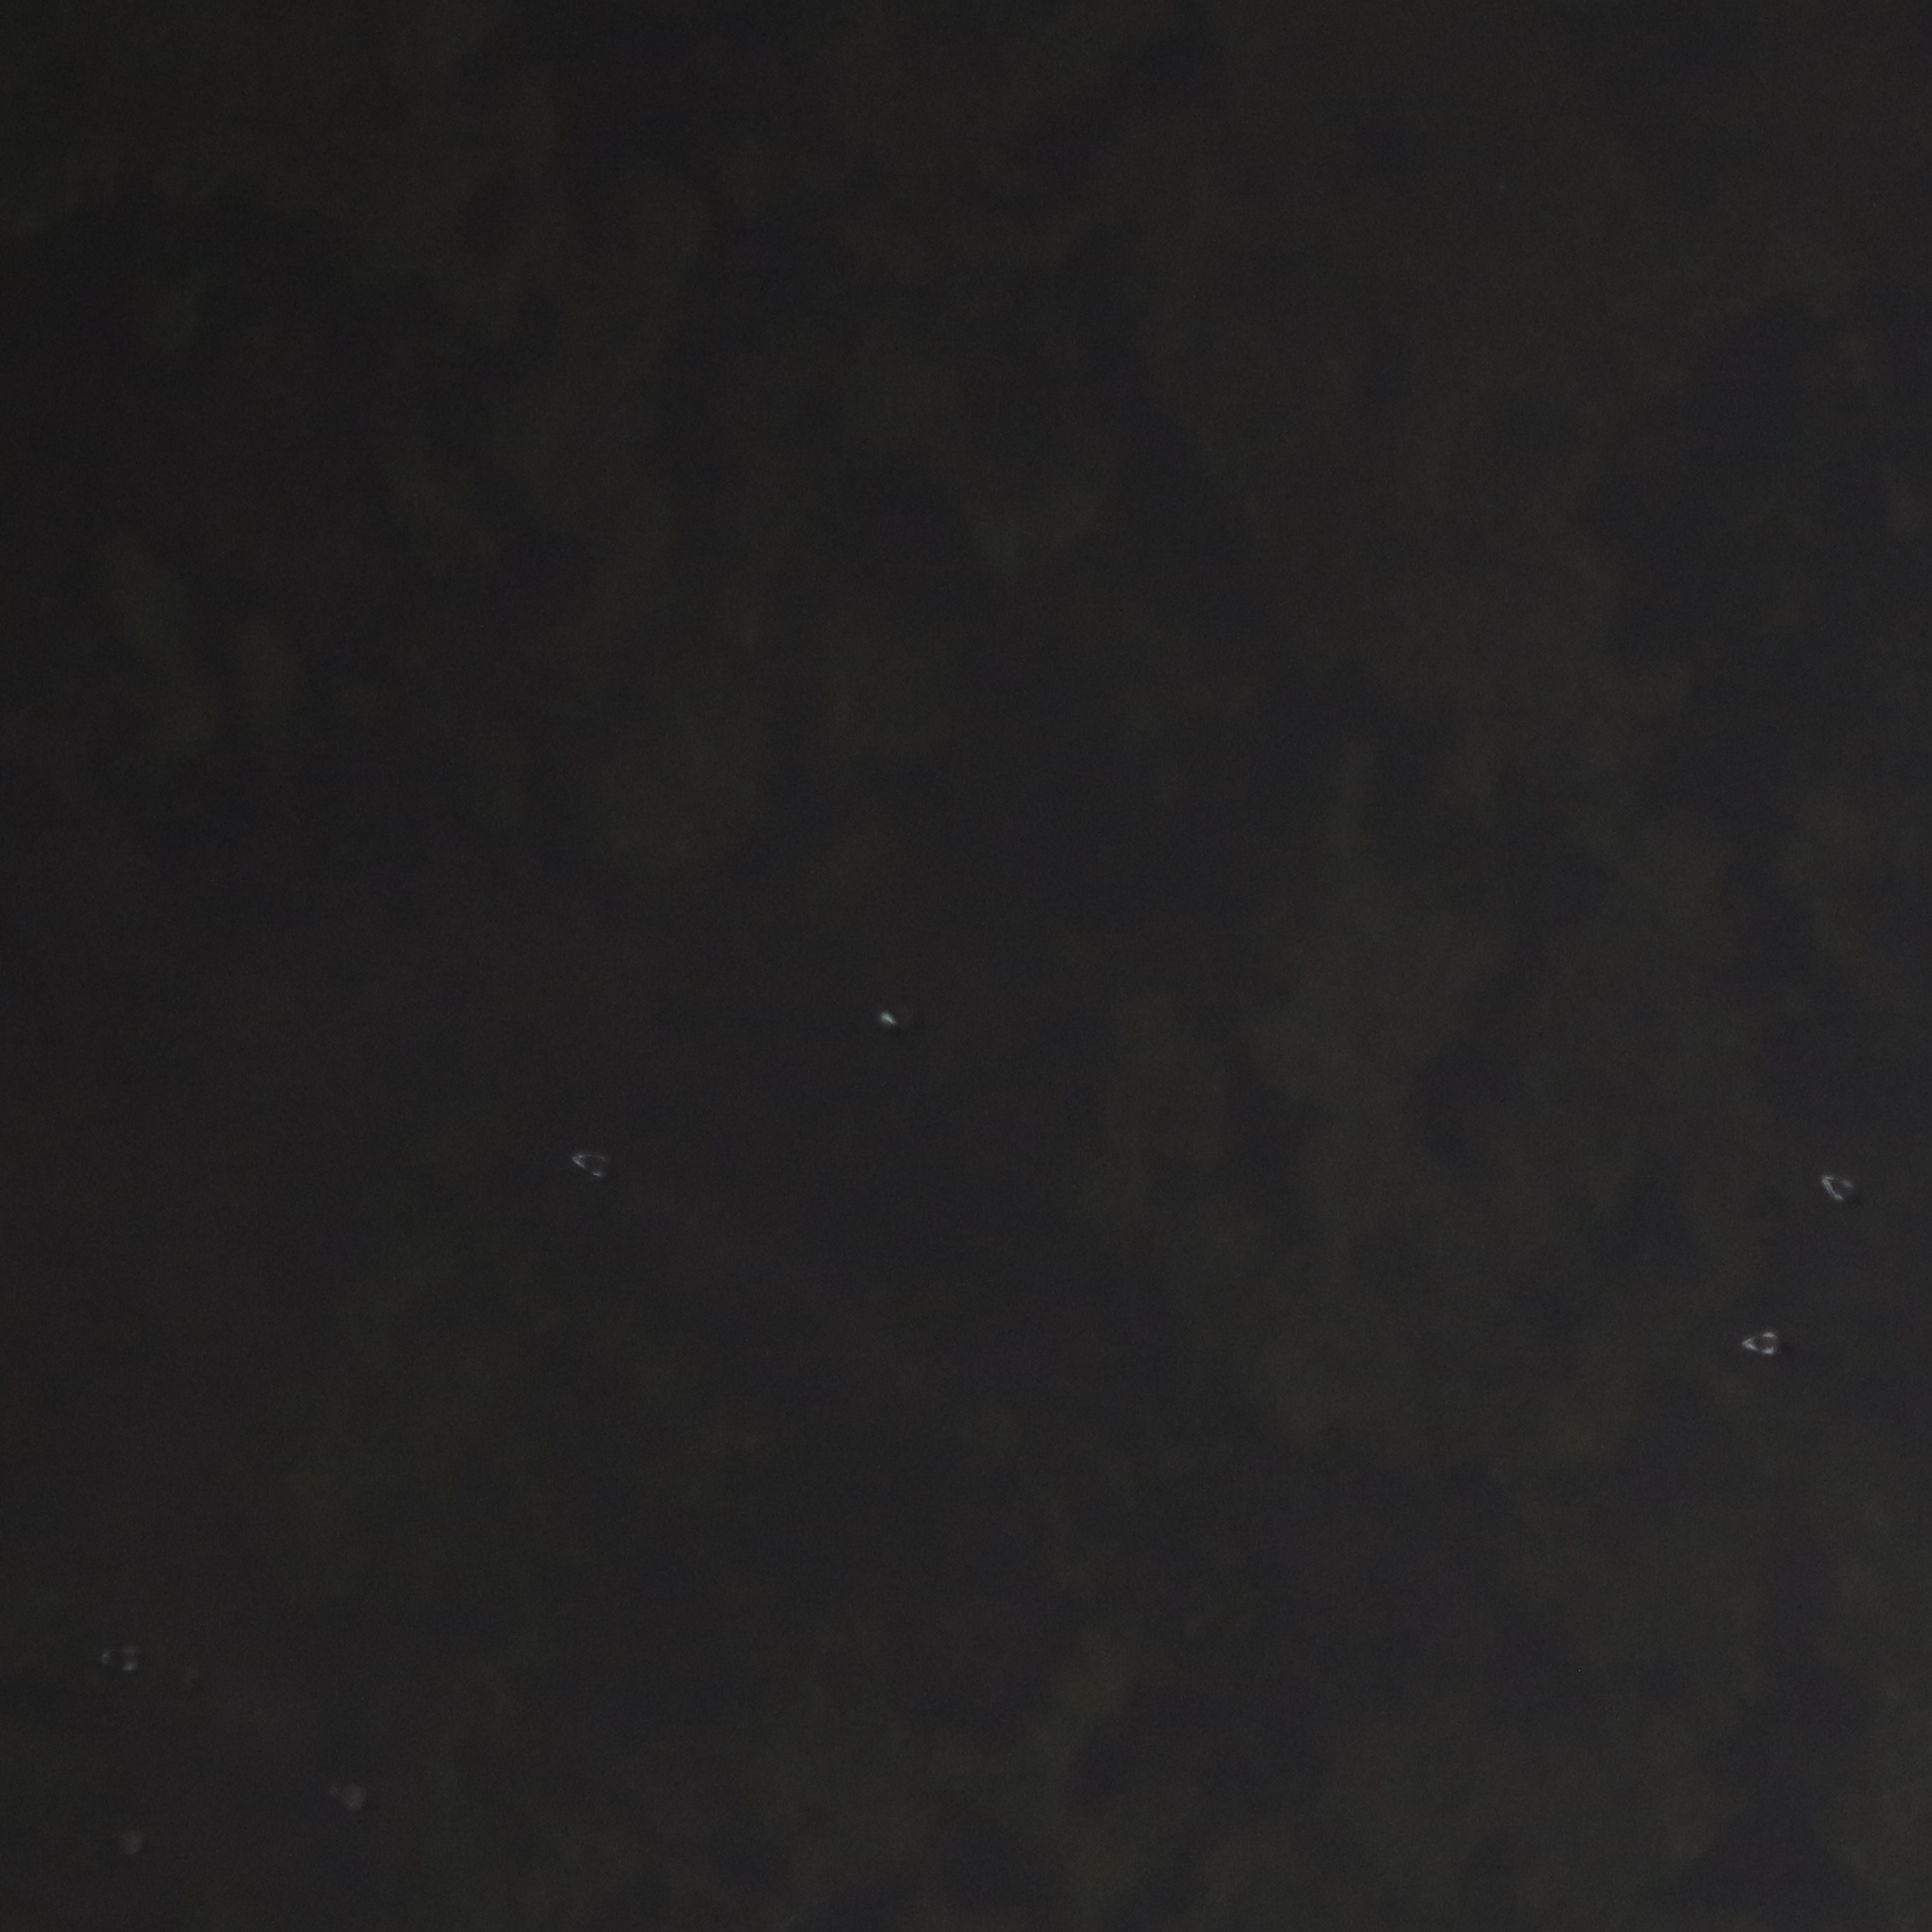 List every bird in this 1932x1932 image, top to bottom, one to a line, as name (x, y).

brant (898, 1021)
brant (600, 1165)
brant (1840, 1192)
brant (1766, 1342)
brant (117, 1665)
brant (353, 1795)
brant (134, 1840)